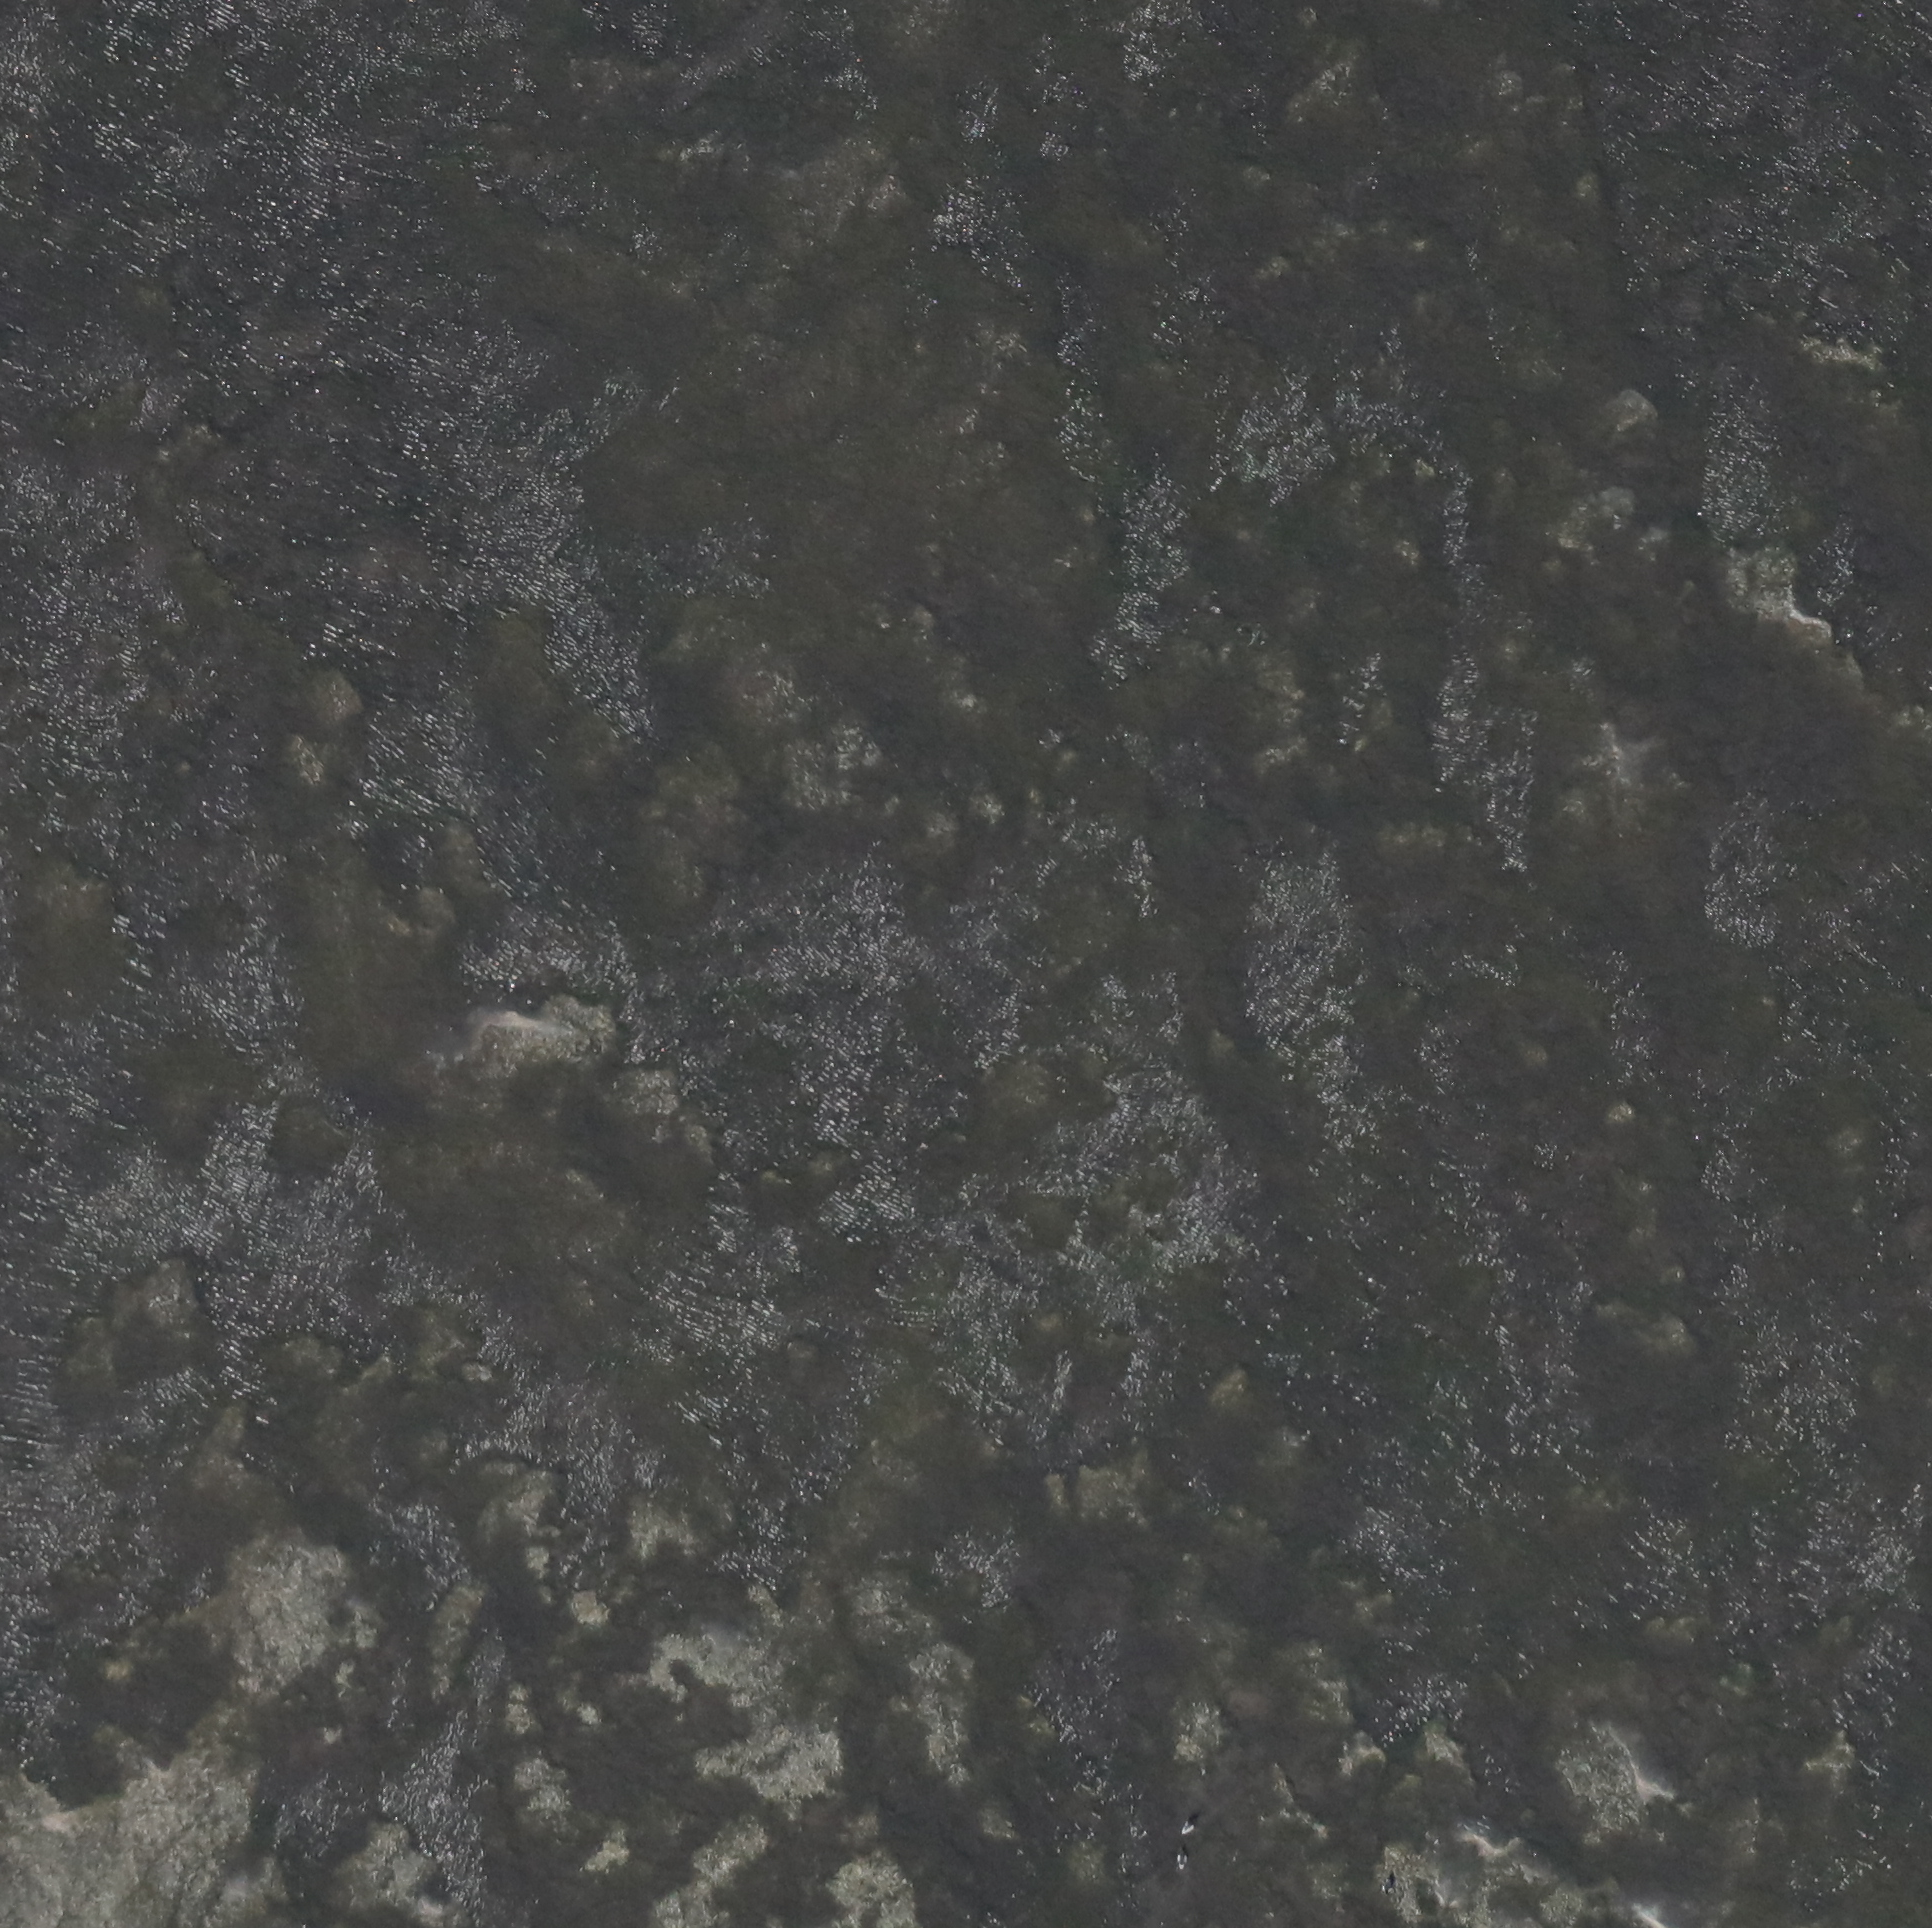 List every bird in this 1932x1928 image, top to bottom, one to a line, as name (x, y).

brant (1189, 1822)
brant (1184, 1856)
brant (1389, 1888)